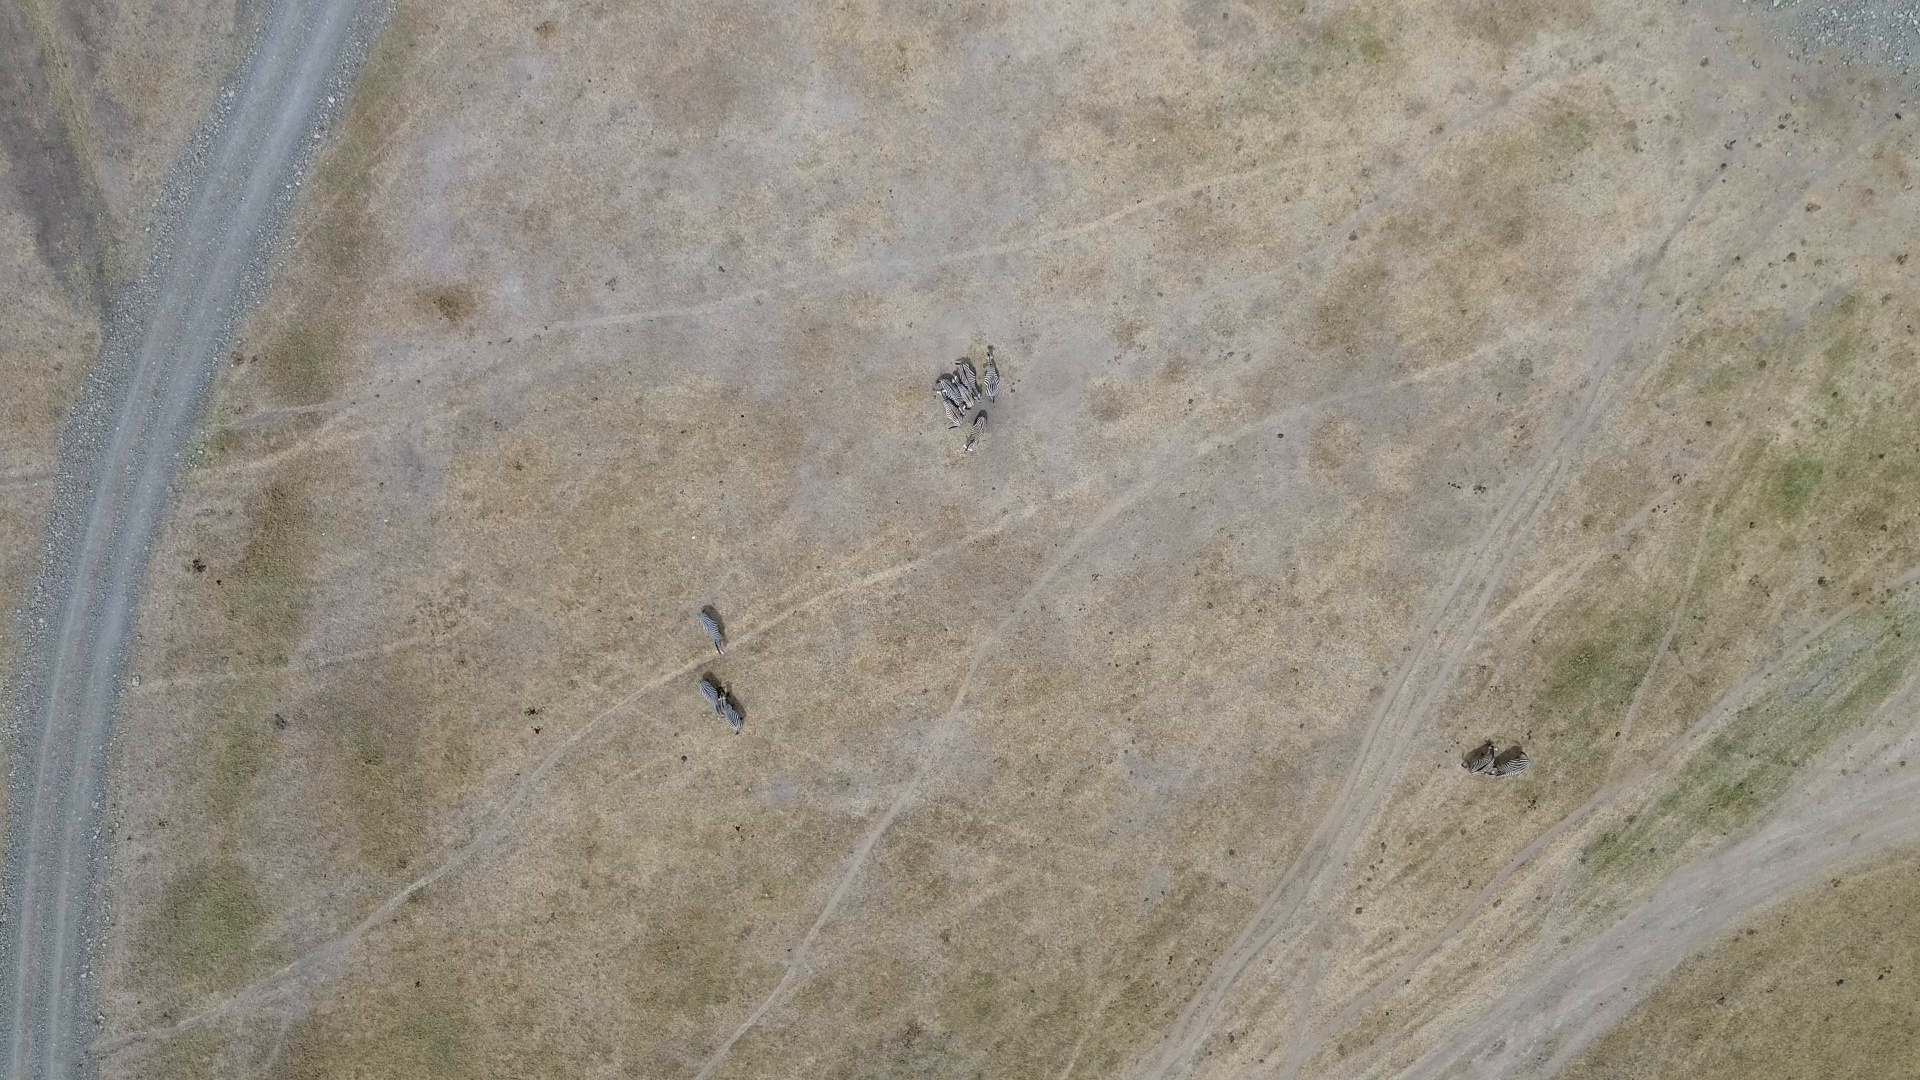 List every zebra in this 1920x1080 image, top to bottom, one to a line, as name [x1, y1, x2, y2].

zebra [984, 359, 999, 402]
zebra [959, 363, 982, 403]
zebra [950, 375, 975, 408]
zebra [939, 376, 966, 416]
zebra [936, 390, 960, 429]
zebra [964, 415, 987, 453]
zebra [696, 613, 724, 653]
zebra [699, 681, 723, 721]
zebra [714, 694, 744, 732]
zebra [1482, 752, 1498, 777]
zebra [1465, 753, 1493, 776]
zebra [1498, 755, 1531, 776]